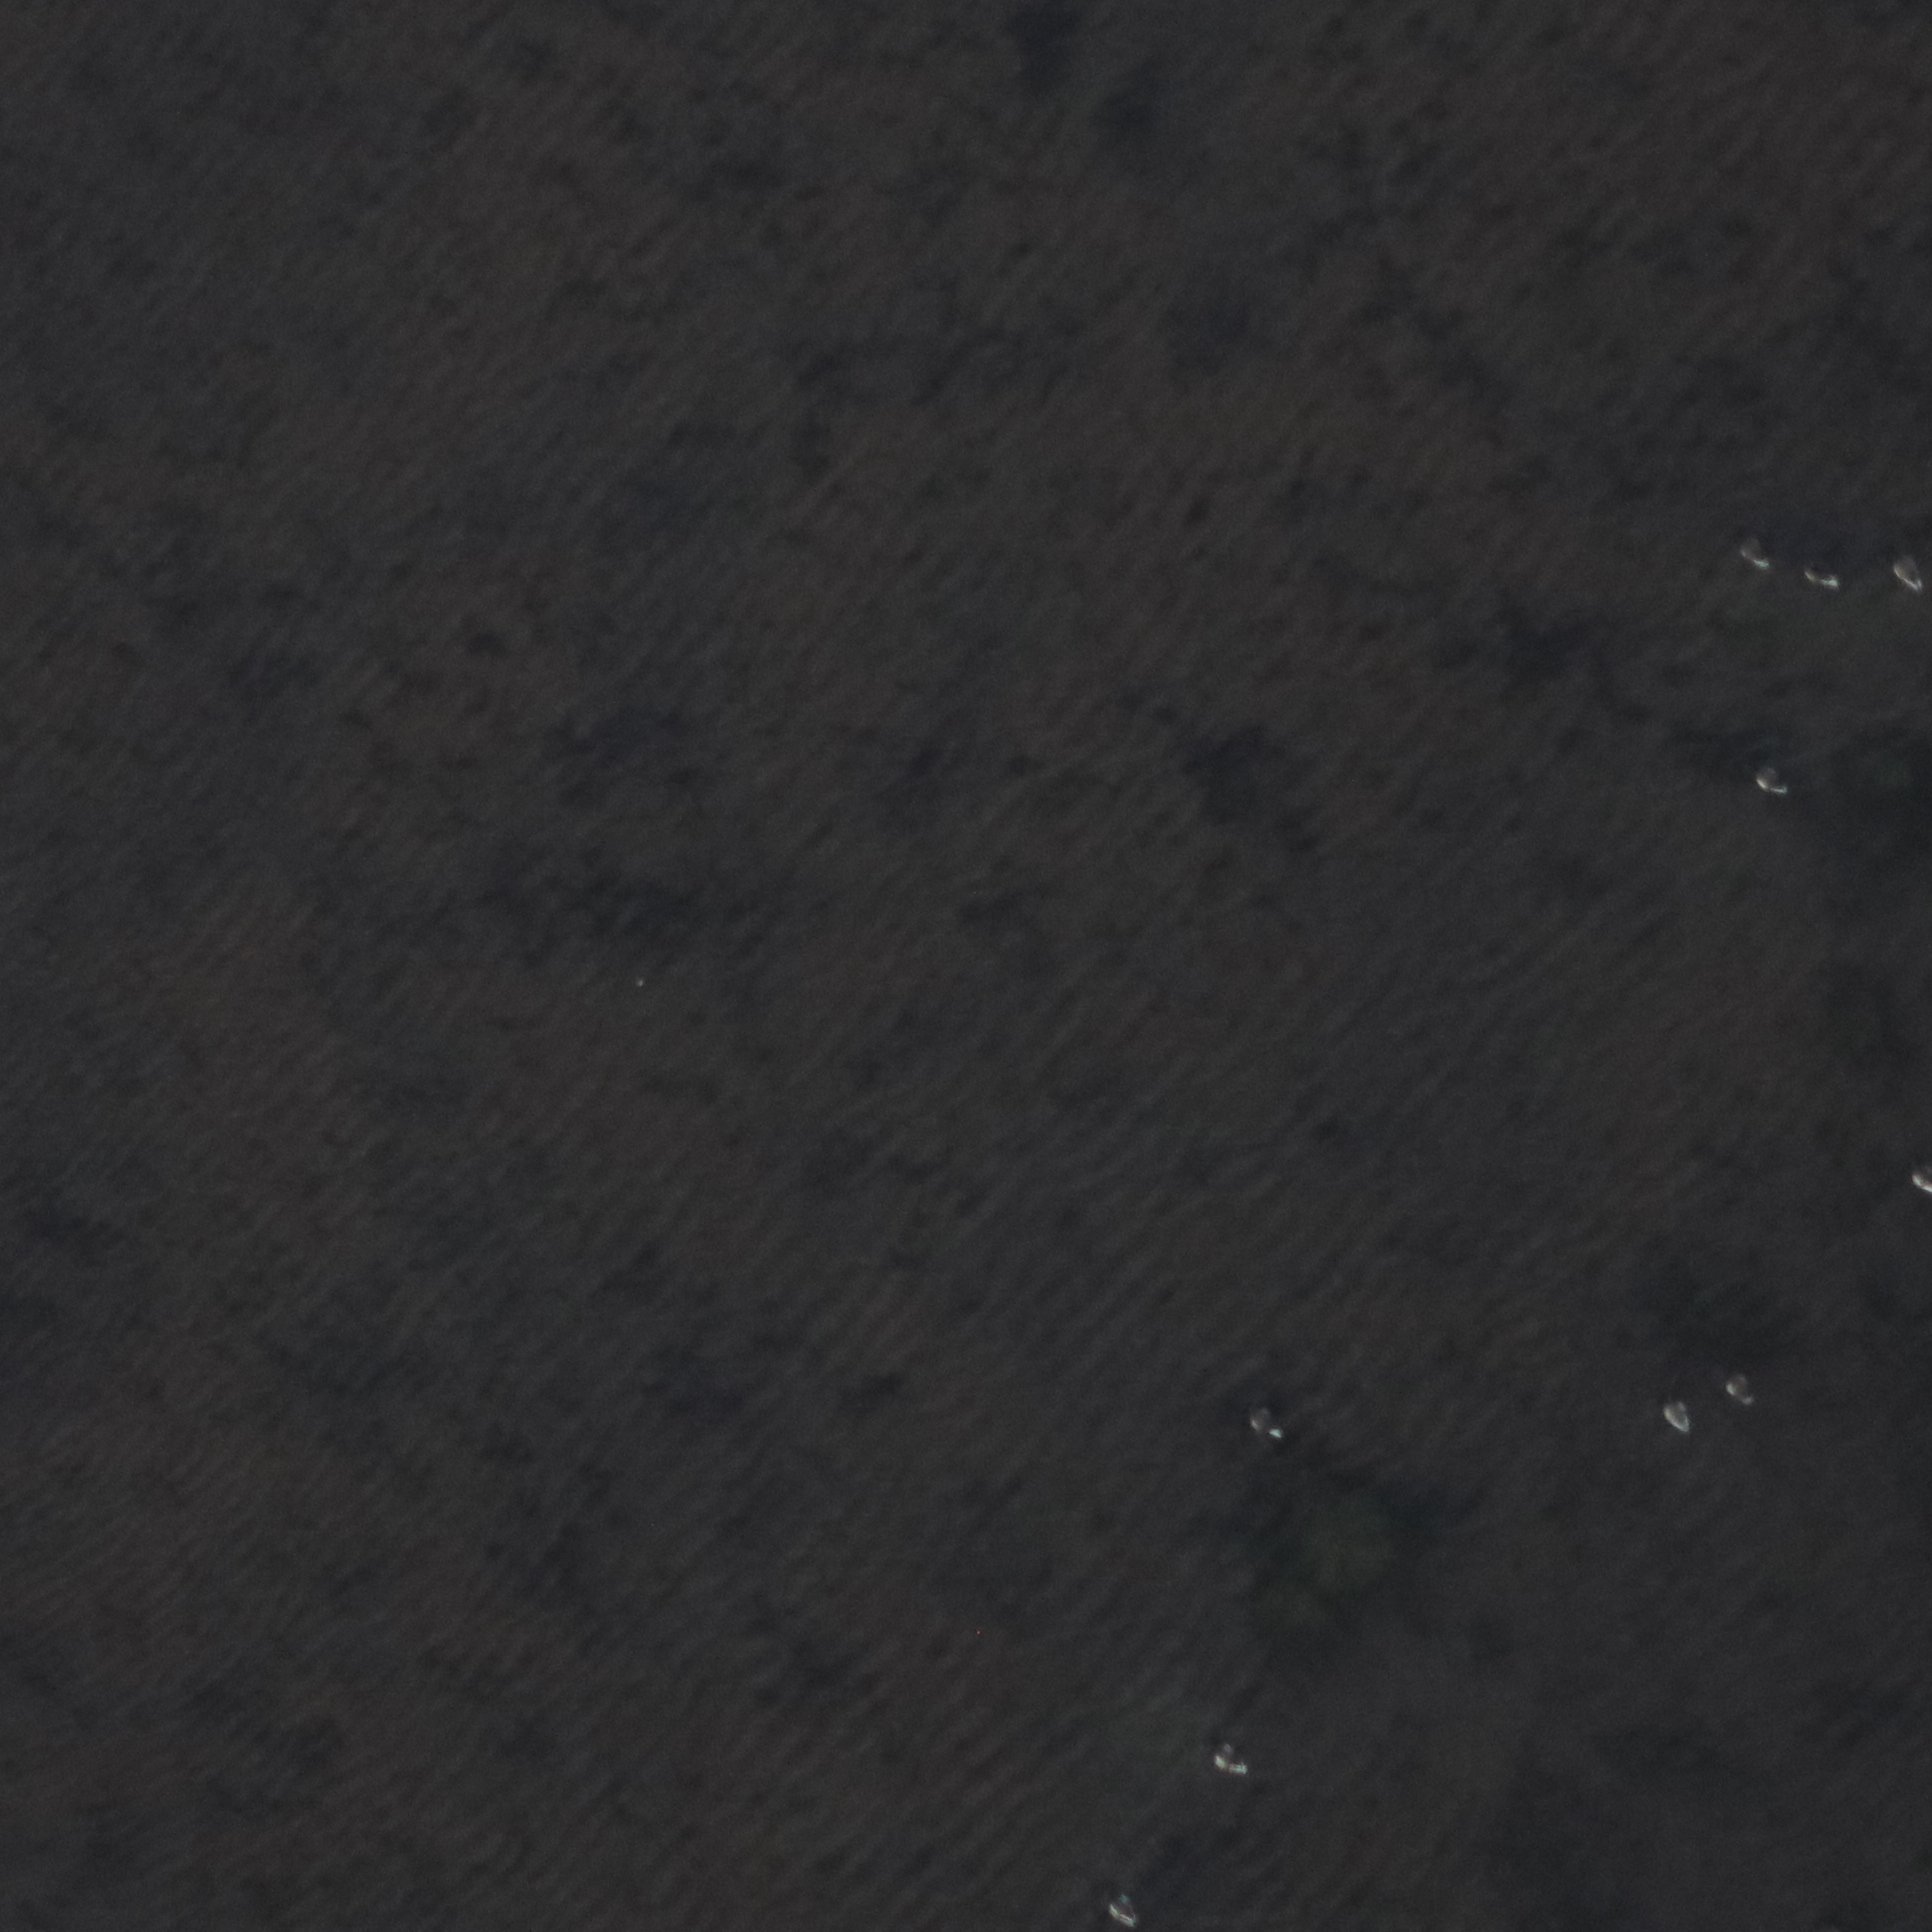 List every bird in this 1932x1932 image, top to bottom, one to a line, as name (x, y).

brant (1751, 552)
brant (1906, 571)
brant (1820, 572)
brant (1769, 780)
brant (1922, 1173)
brant (1739, 1384)
brant (1676, 1412)
brant (1264, 1422)
brant (1229, 1756)
brant (1121, 1909)